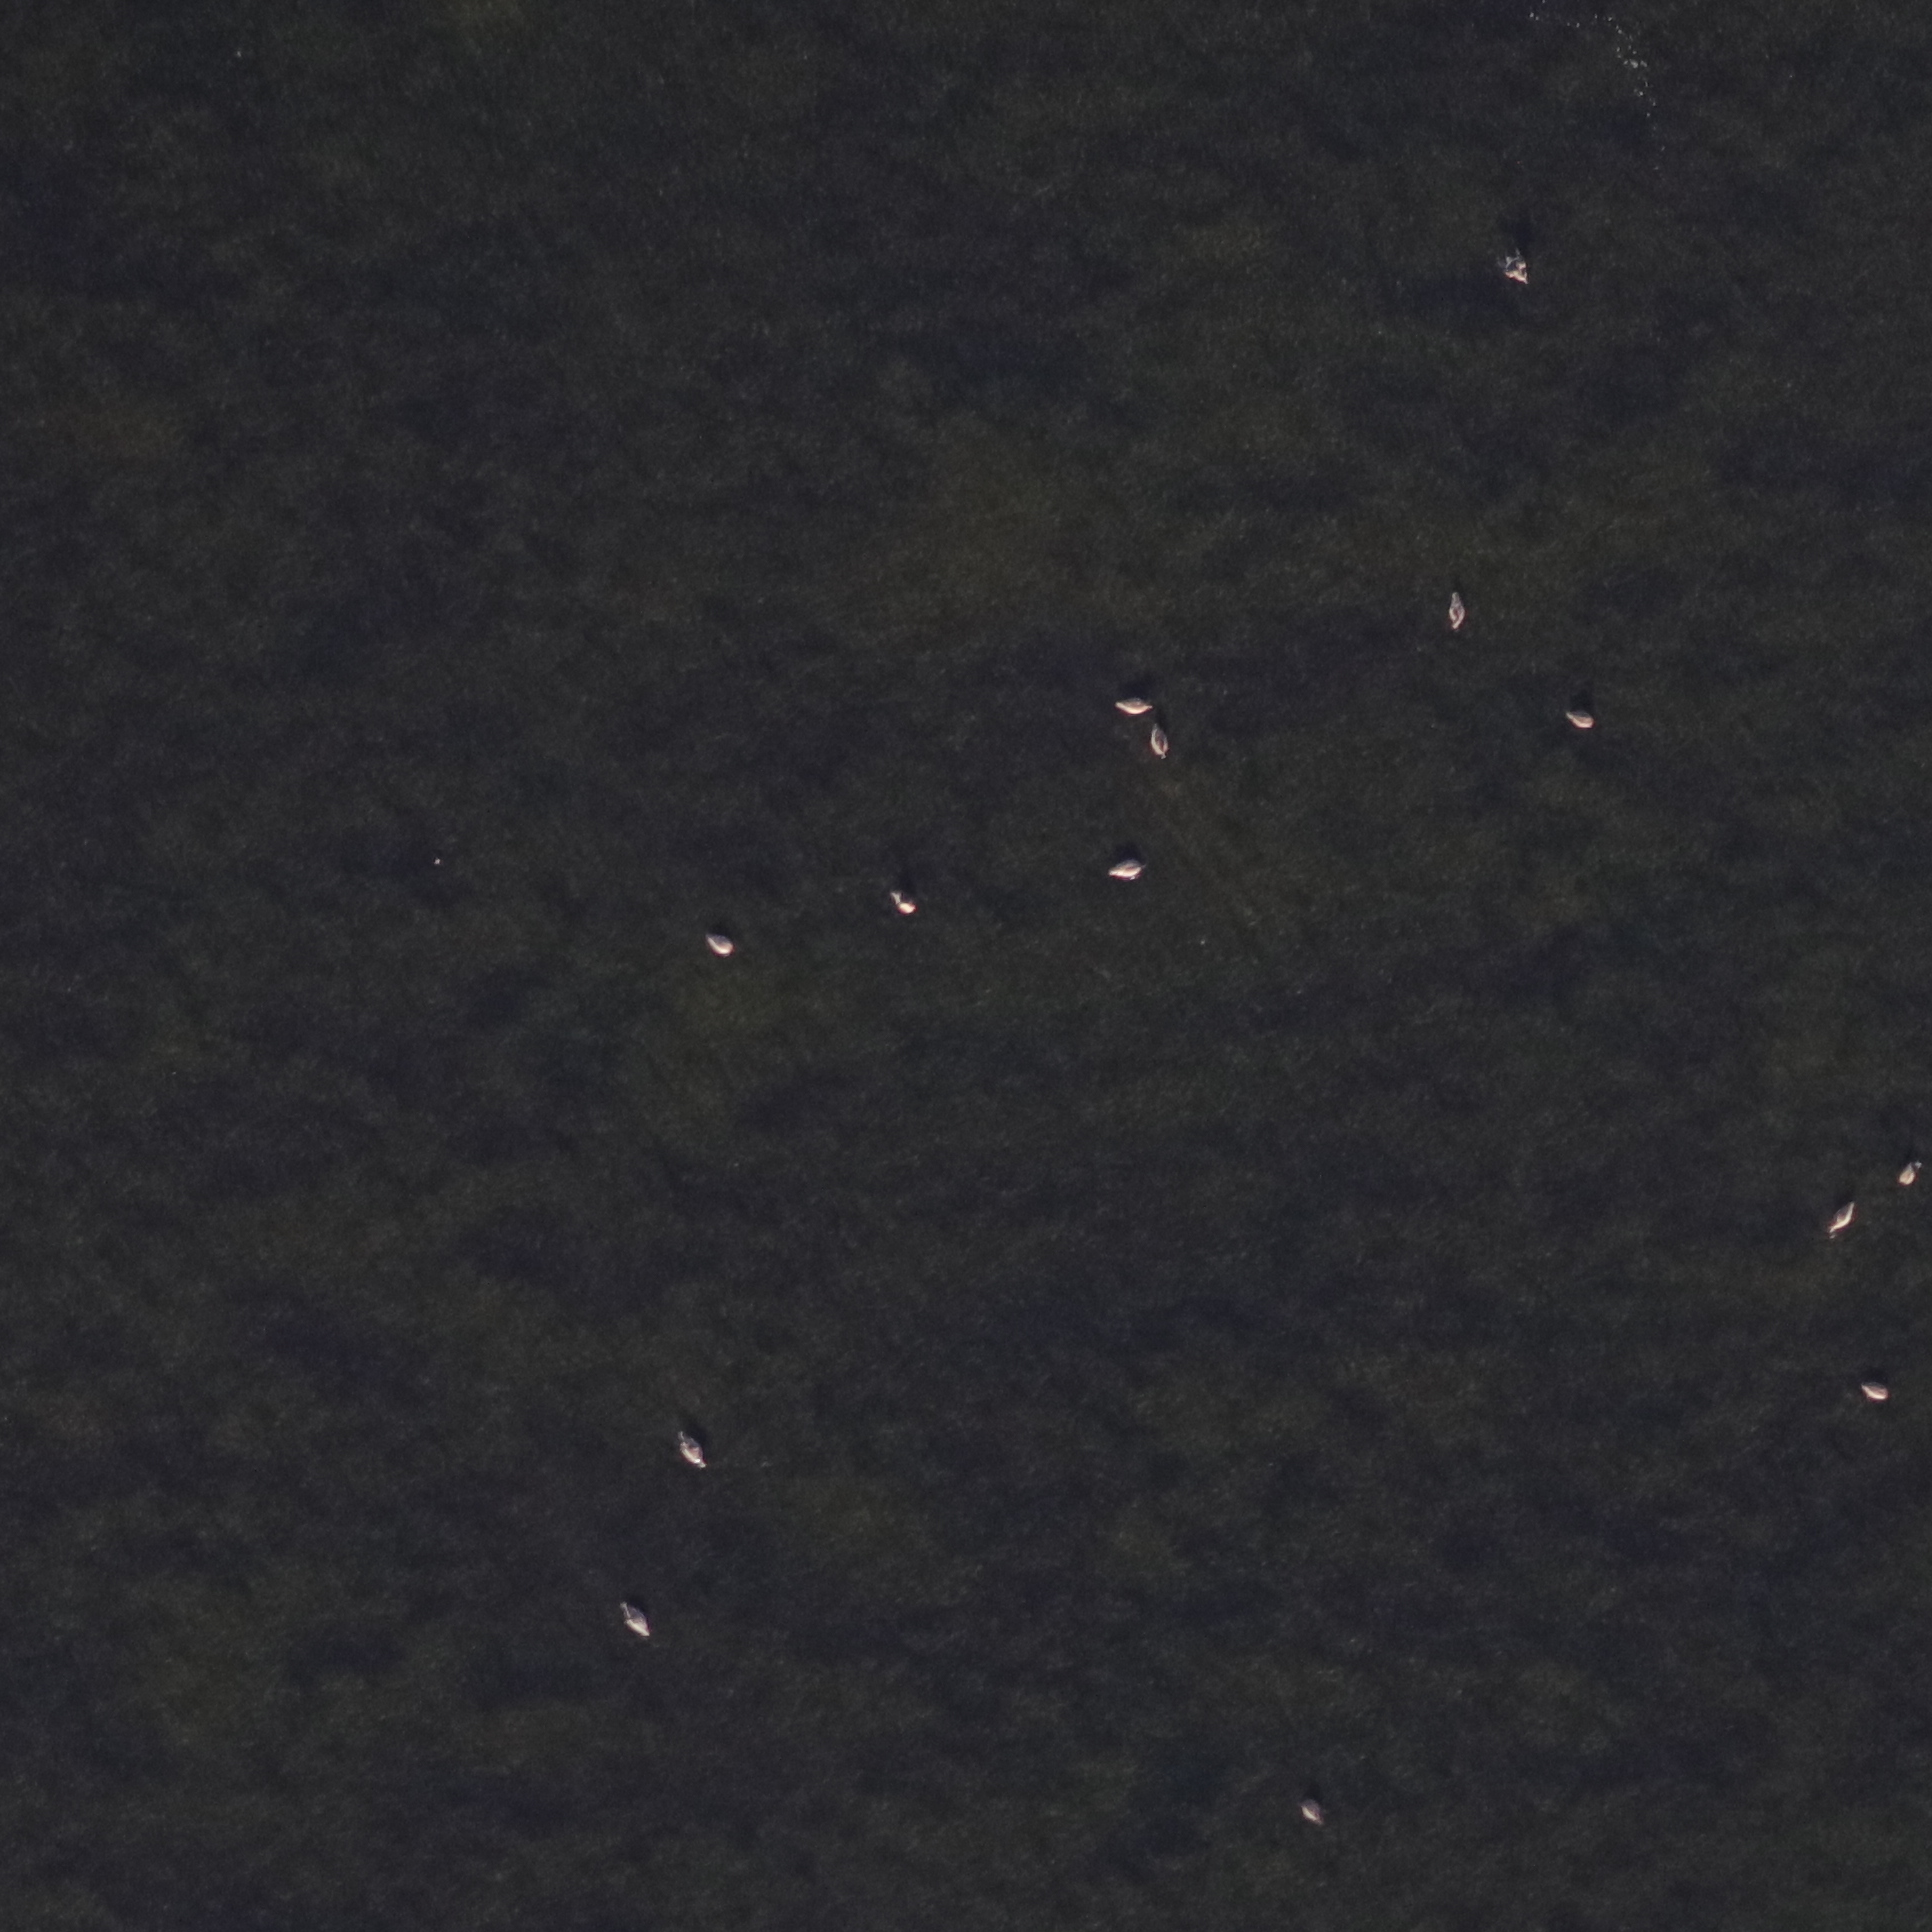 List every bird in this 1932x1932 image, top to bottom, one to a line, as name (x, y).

Canada goose (1521, 265)
Canada goose (1455, 608)
Canada goose (1133, 705)
Canada goose (1583, 720)
Canada goose (1159, 741)
Canada goose (1129, 869)
Canada goose (907, 903)
Canada goose (720, 945)
Canada goose (1909, 1171)
Canada goose (1839, 1221)
Canada goose (1873, 1395)
Canada goose (693, 1457)
Canada goose (635, 1625)
Canada goose (1304, 1809)